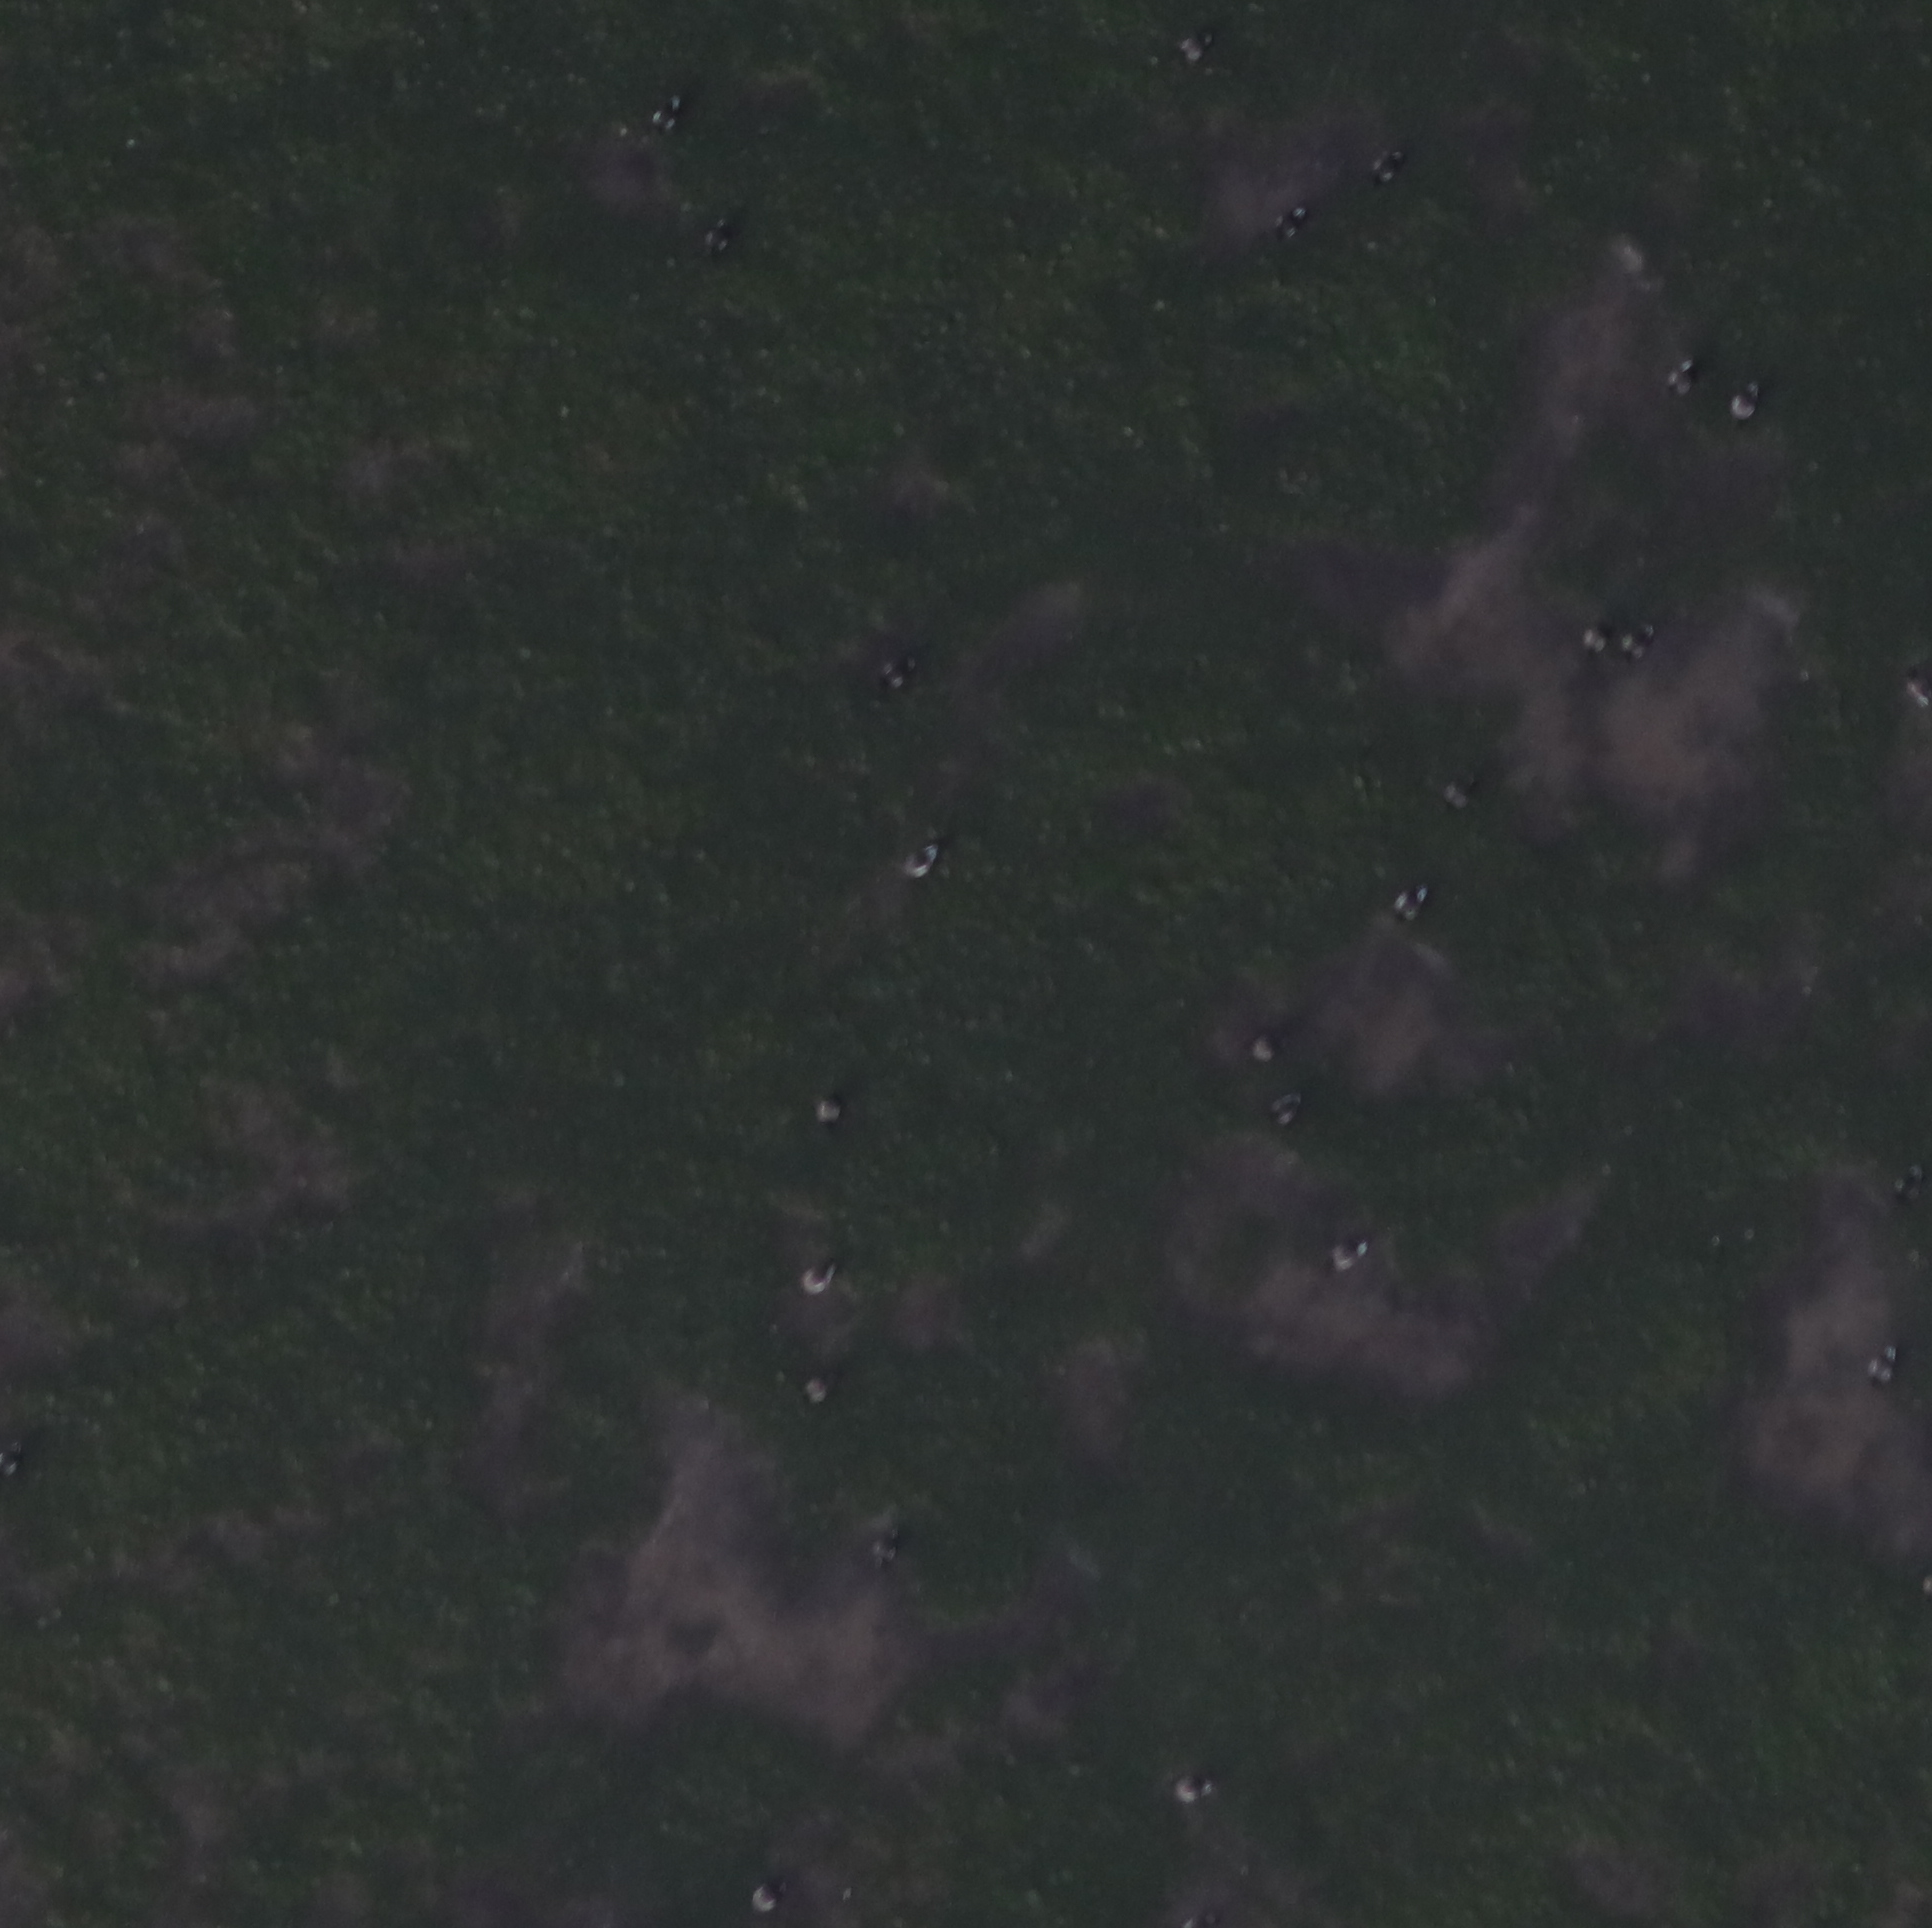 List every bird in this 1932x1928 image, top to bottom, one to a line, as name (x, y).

brant (1191, 47)
brant (665, 117)
brant (1388, 167)
brant (1291, 228)
brant (715, 234)
brant (1680, 378)
brant (1745, 401)
brant (1639, 641)
brant (1594, 647)
brant (896, 672)
brant (1918, 682)
brant (1457, 798)
brant (924, 864)
brant (1410, 903)
brant (1264, 1052)
brant (1293, 1107)
brant (831, 1110)
brant (1912, 1175)
brant (1348, 1259)
brant (821, 1279)
brant (1881, 1367)
brant (821, 1386)
brant (8, 1462)
brant (882, 1545)
brant (1192, 1785)
brant (767, 1903)